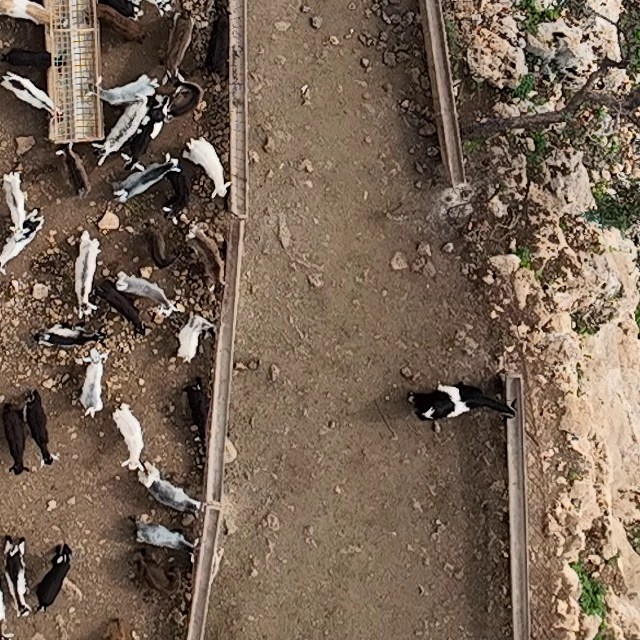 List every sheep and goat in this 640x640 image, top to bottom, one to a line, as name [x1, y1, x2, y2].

goat [0, 0, 70, 30]
goat [79, 0, 141, 19]
goat [145, 0, 170, 13]
goat [83, 4, 146, 42]
goat [162, 12, 195, 84]
goat [3, 46, 68, 71]
goat [0, 72, 64, 124]
goat [84, 74, 160, 102]
goat [162, 81, 205, 123]
goat [121, 96, 166, 171]
goat [95, 100, 147, 166]
goat [185, 134, 231, 198]
goat [56, 144, 91, 197]
goat [113, 153, 180, 200]
goat [164, 170, 188, 217]
goat [1, 172, 29, 240]
goat [0, 208, 45, 272]
goat [142, 225, 181, 270]
goat [188, 225, 227, 292]
goat [75, 231, 100, 316]
goat [116, 270, 178, 317]
goat [176, 316, 210, 362]
goat [38, 323, 107, 346]
goat [79, 347, 102, 416]
goat [181, 382, 207, 442]
goat [409, 384, 517, 421]
goat [25, 390, 54, 465]
goat [1, 404, 29, 475]
goat [112, 404, 144, 472]
goat [136, 460, 201, 512]
goat [134, 522, 199, 553]
goat [4, 534, 31, 617]
goat [33, 543, 72, 609]
goat [0, 568, 8, 634]